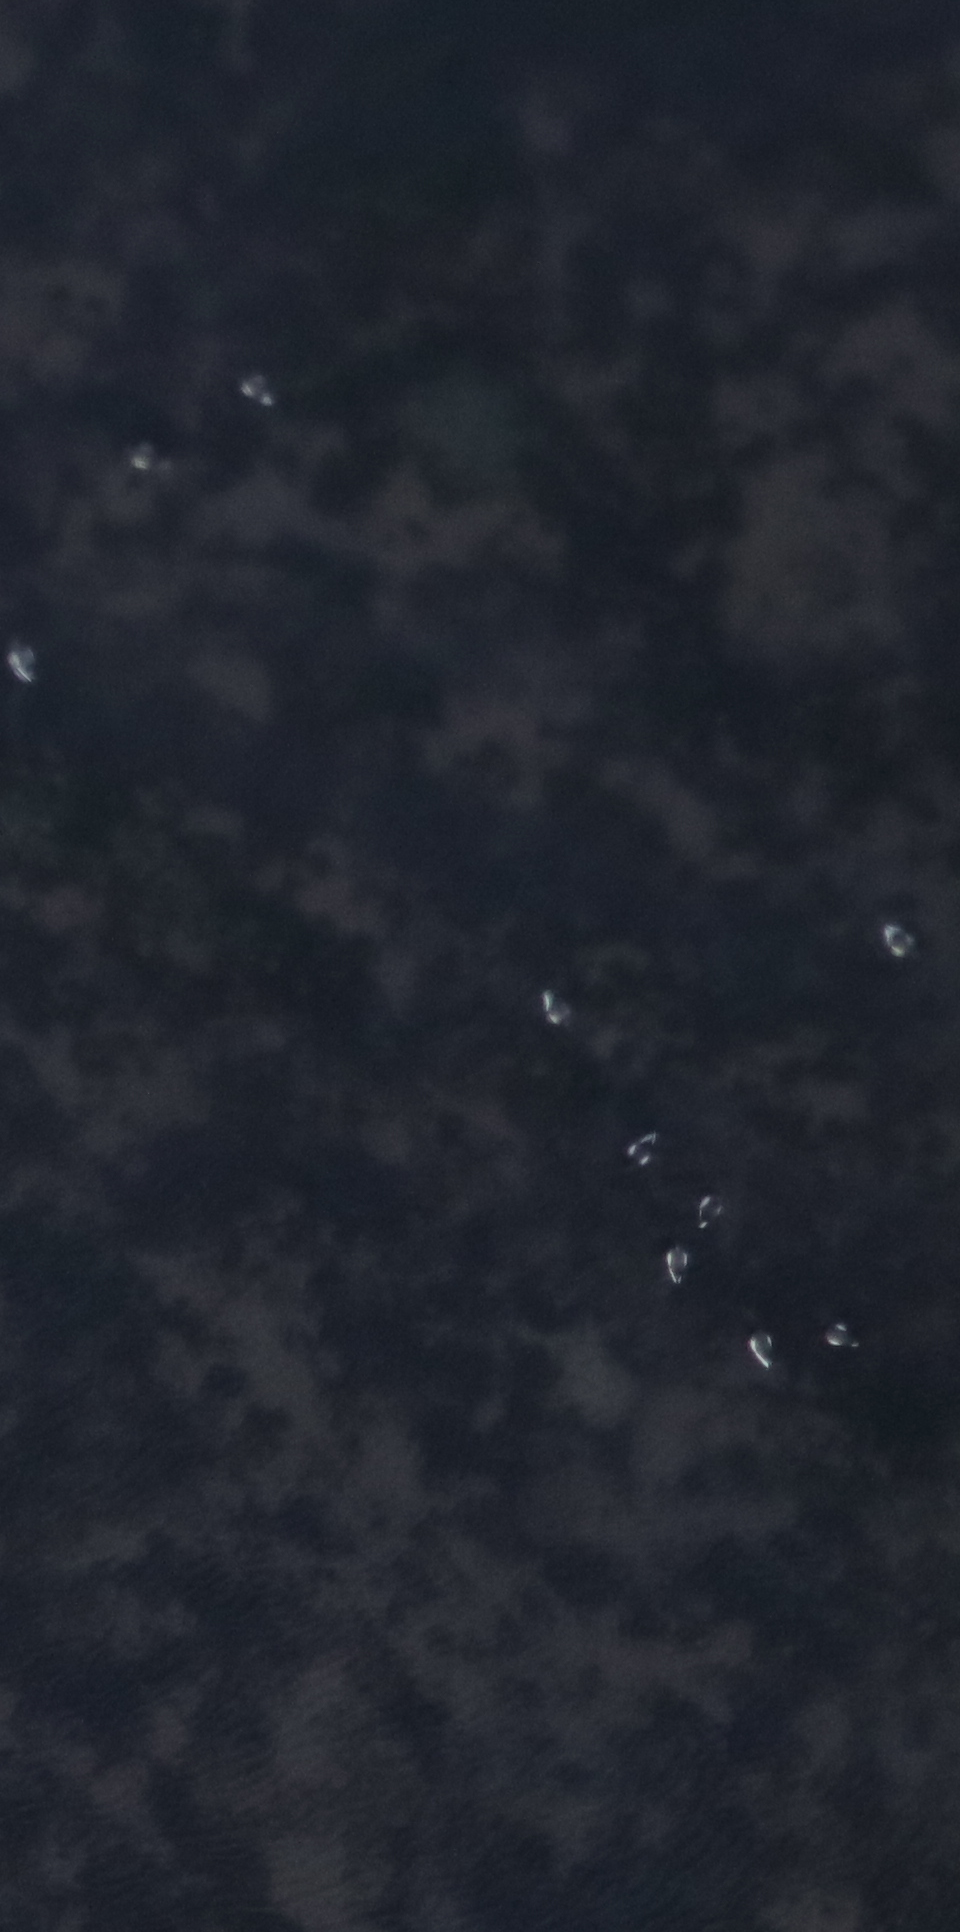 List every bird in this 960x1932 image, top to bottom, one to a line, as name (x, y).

brant (262, 388)
brant (145, 455)
brant (24, 656)
brant (900, 942)
brant (554, 1005)
brant (642, 1146)
brant (708, 1209)
brant (677, 1262)
brant (837, 1336)
brant (761, 1347)